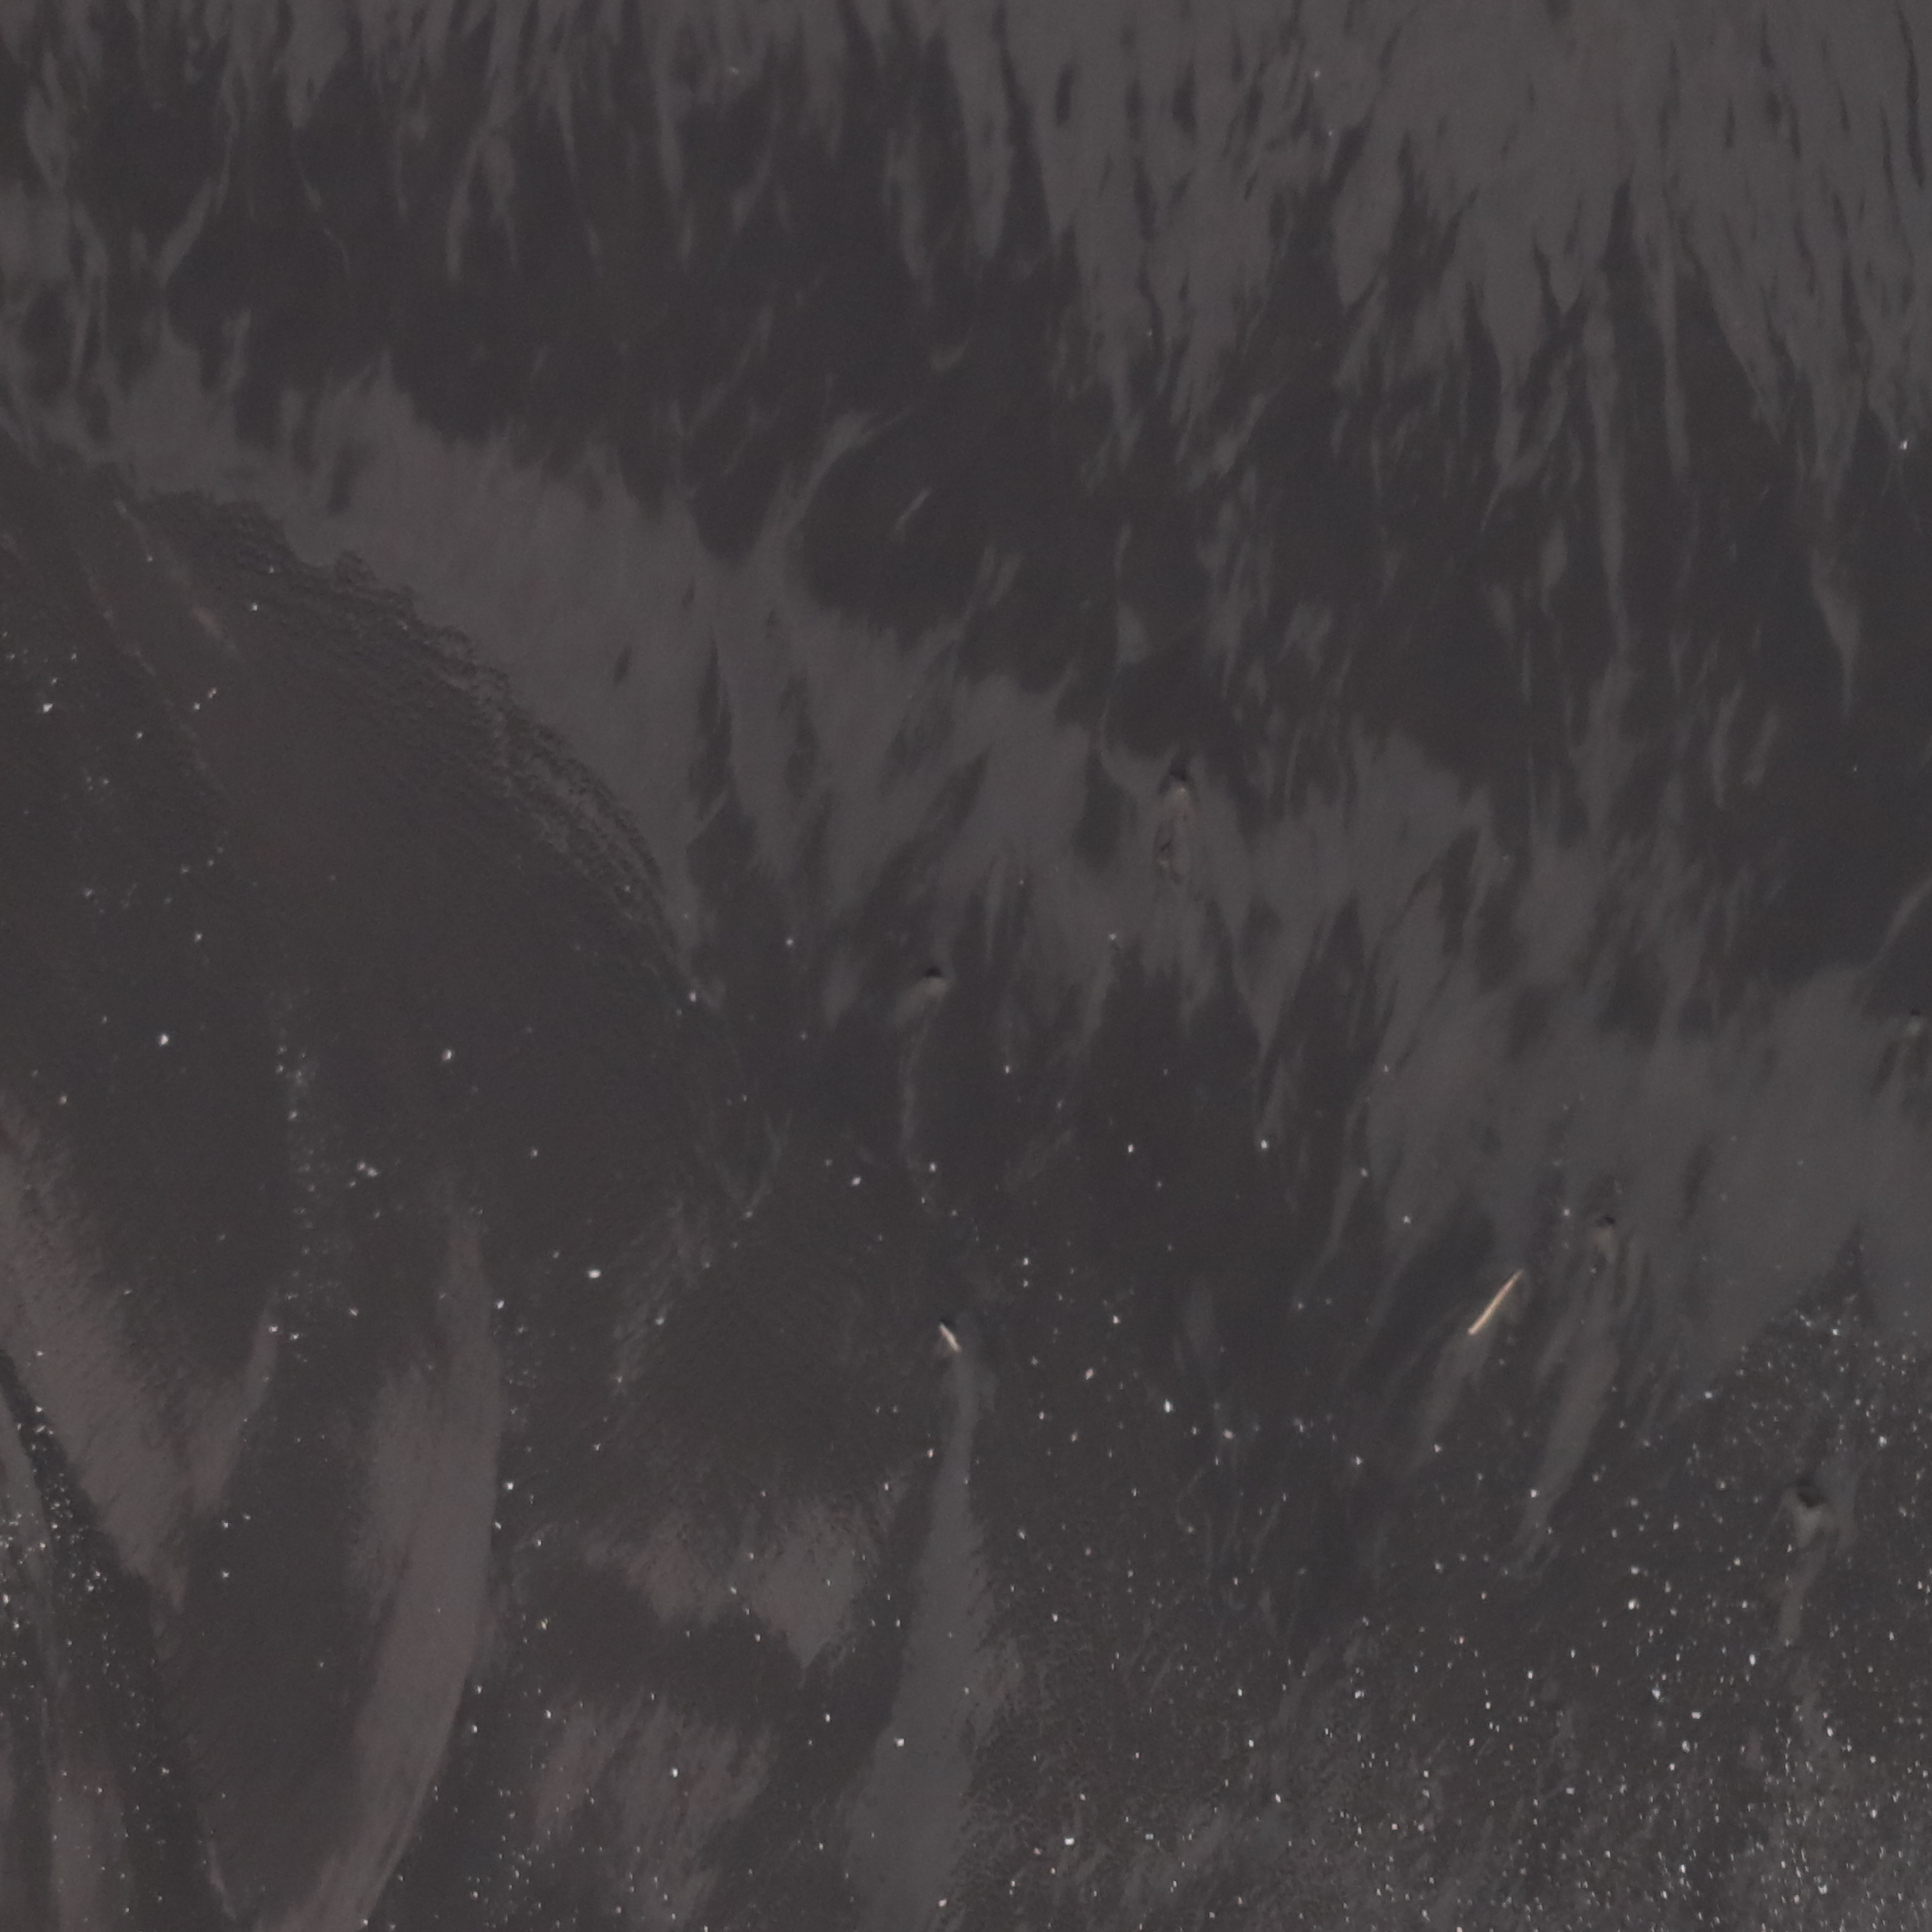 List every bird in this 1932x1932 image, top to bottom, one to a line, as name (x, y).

None